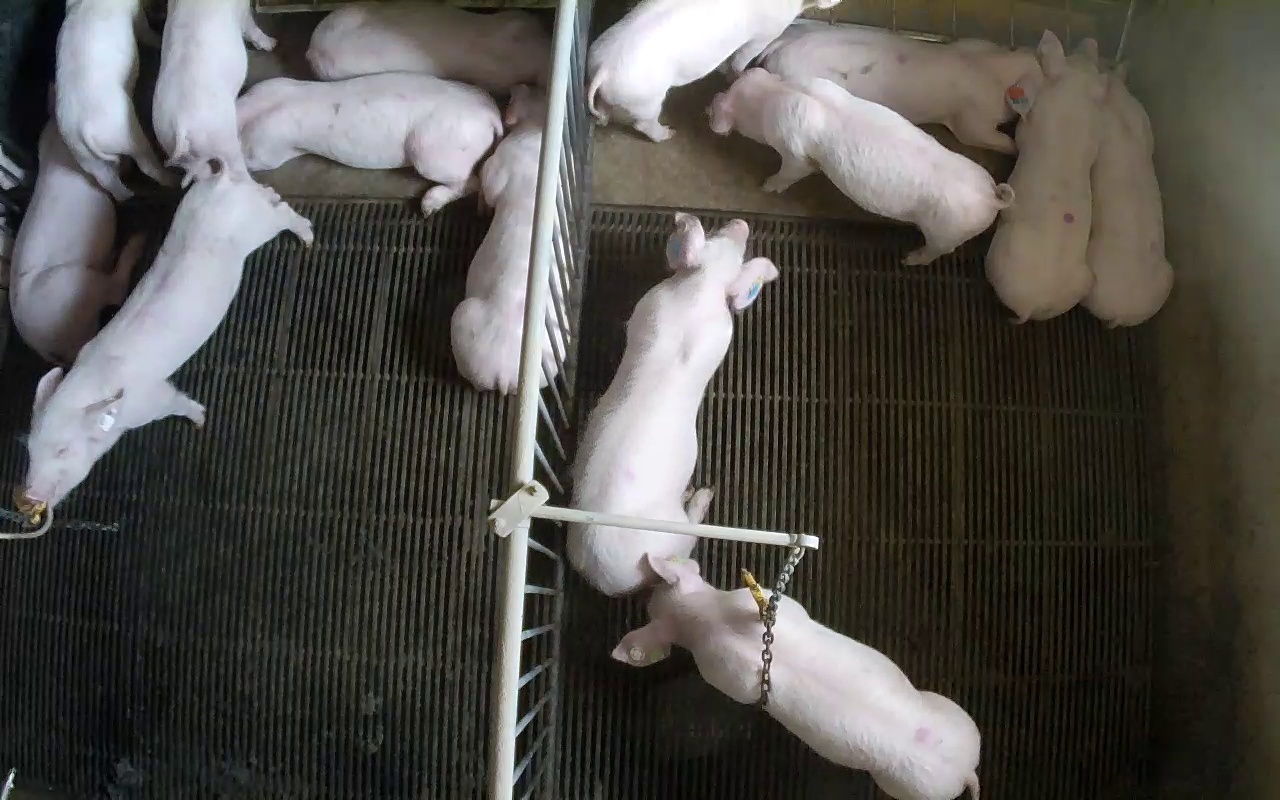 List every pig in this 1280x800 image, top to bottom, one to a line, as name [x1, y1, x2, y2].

pig [53, 0, 178, 200]
pig [586, 0, 843, 141]
pig [152, 2, 277, 182]
pig [303, 2, 551, 93]
pig [754, 21, 1047, 153]
pig [985, 28, 1109, 324]
pig [1082, 55, 1176, 327]
pig [707, 66, 1015, 266]
pig [239, 74, 502, 213]
pig [13, 82, 146, 369]
pig [450, 84, 573, 396]
pig [24, 154, 316, 511]
pig [571, 212, 782, 598]
pig [611, 552, 980, 799]